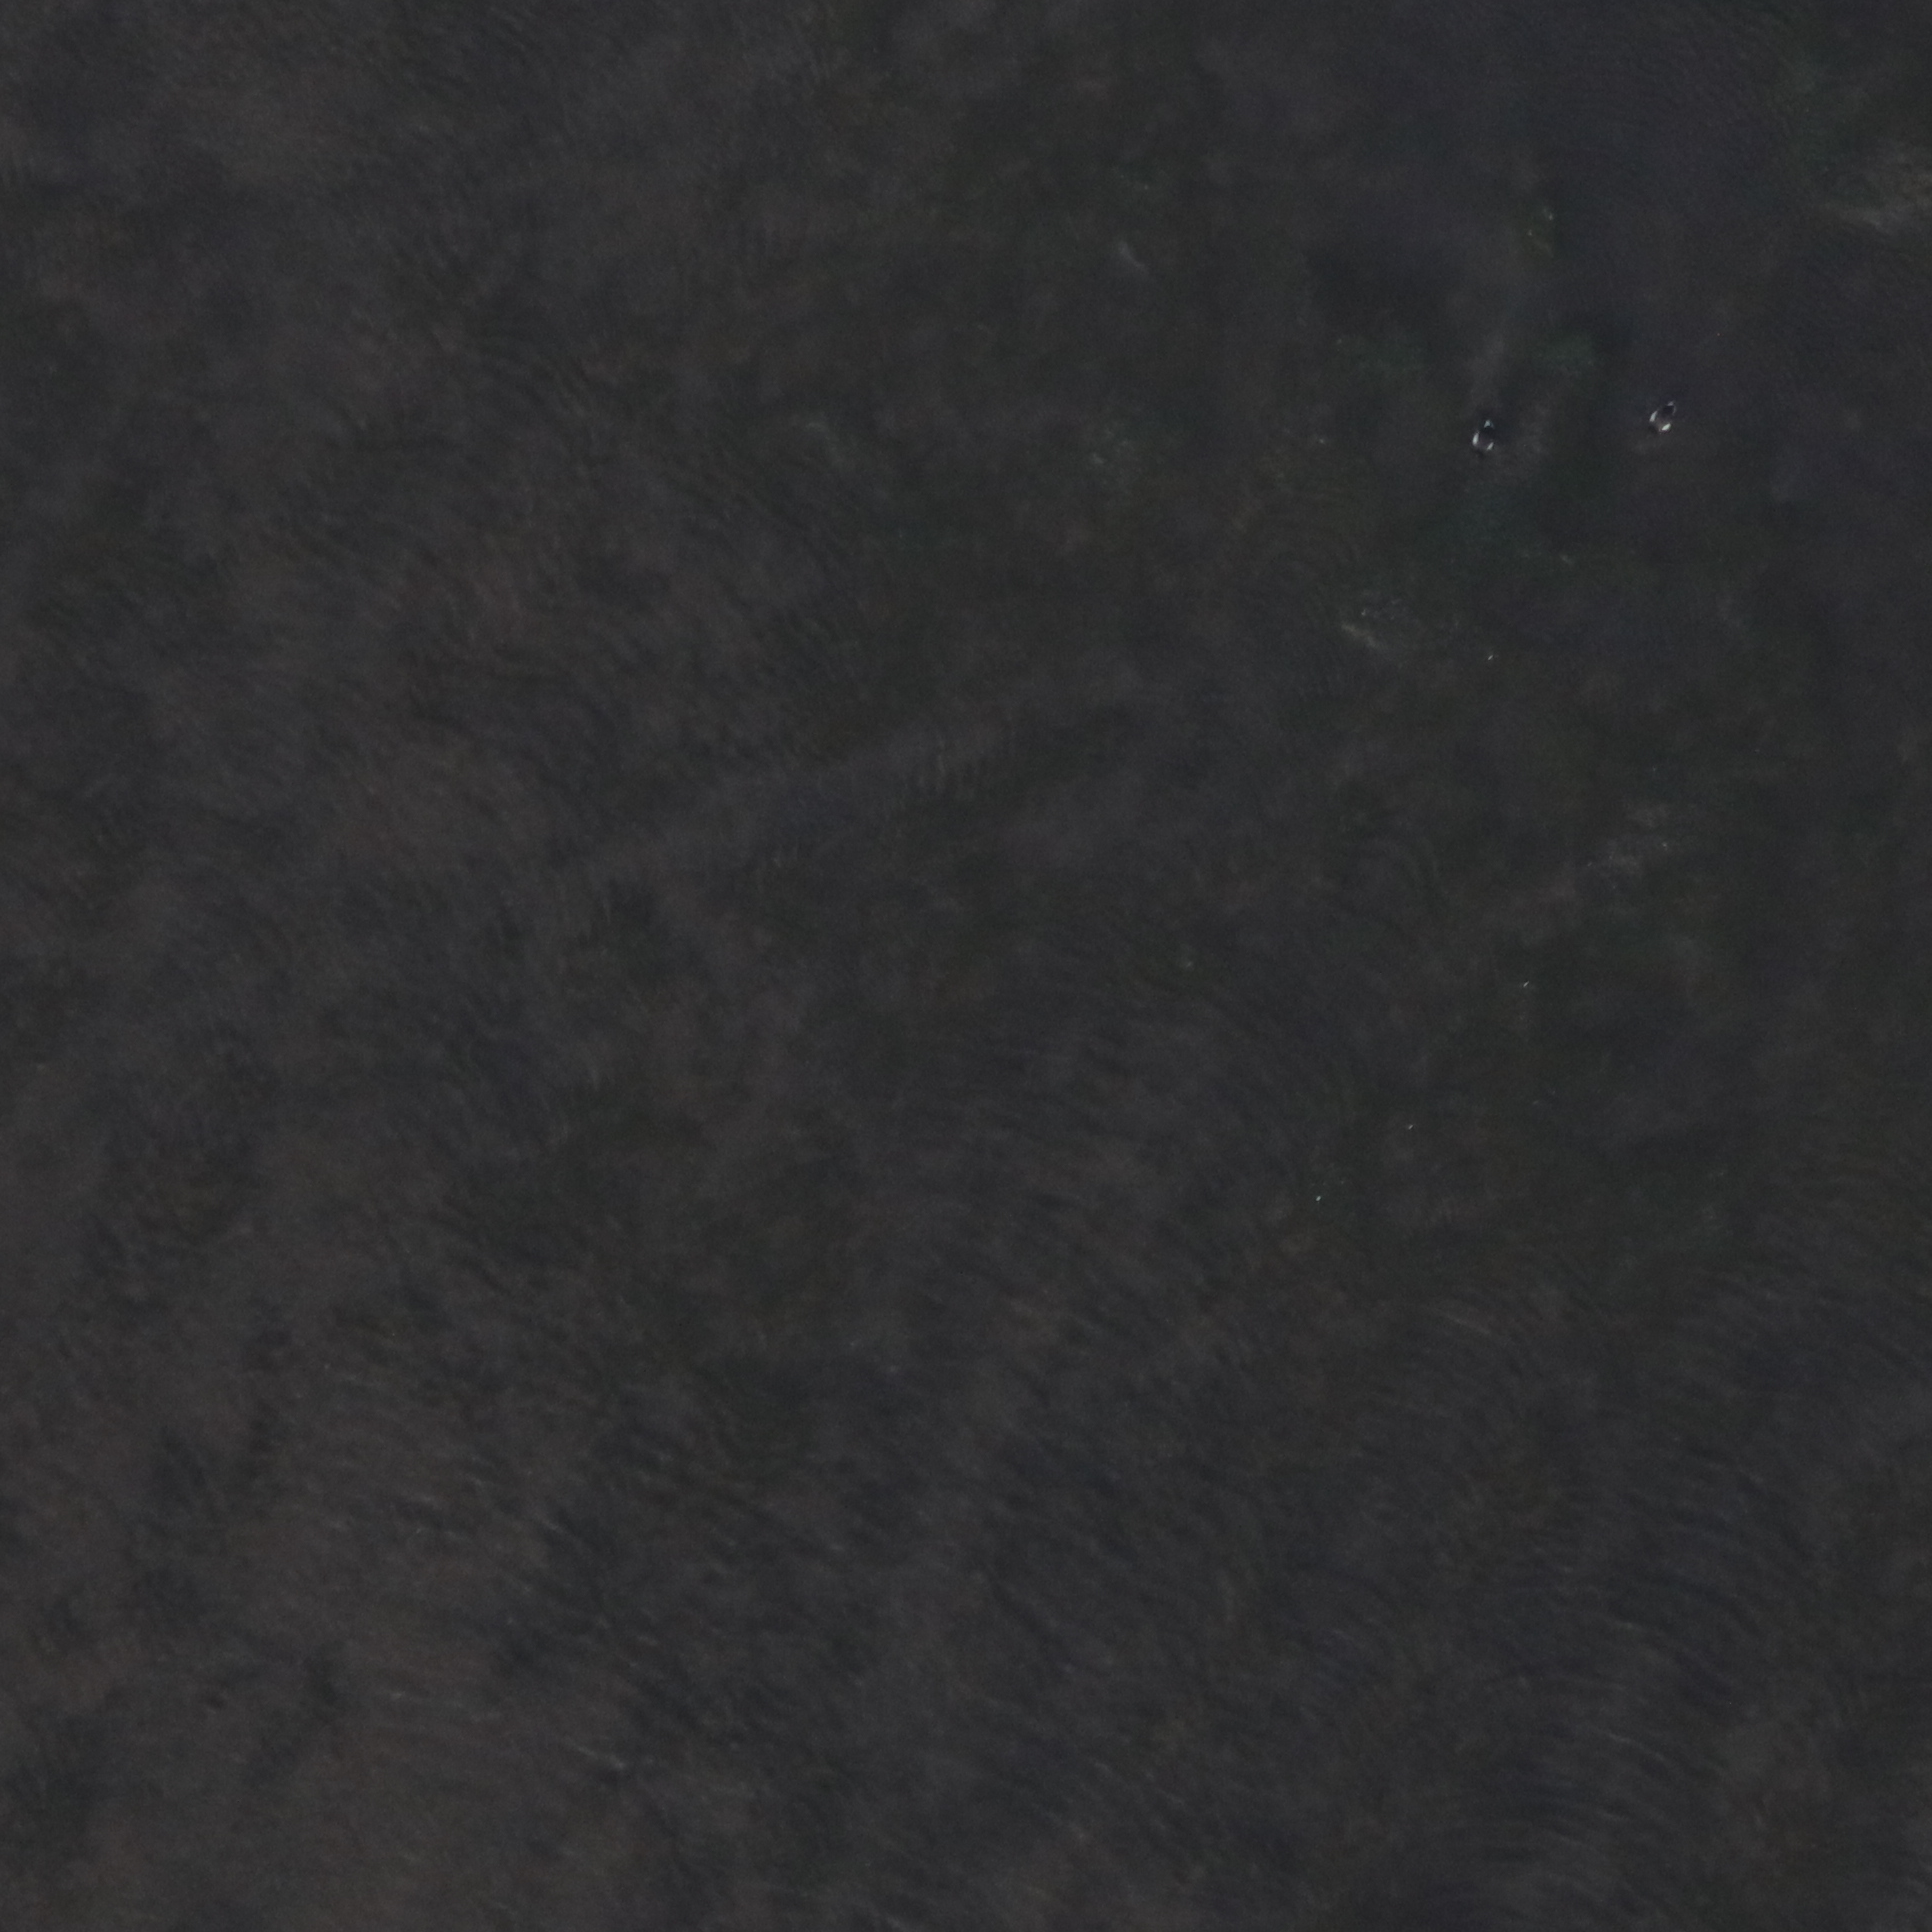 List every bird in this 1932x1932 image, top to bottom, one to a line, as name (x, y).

brant (1659, 419)
brant (1484, 438)